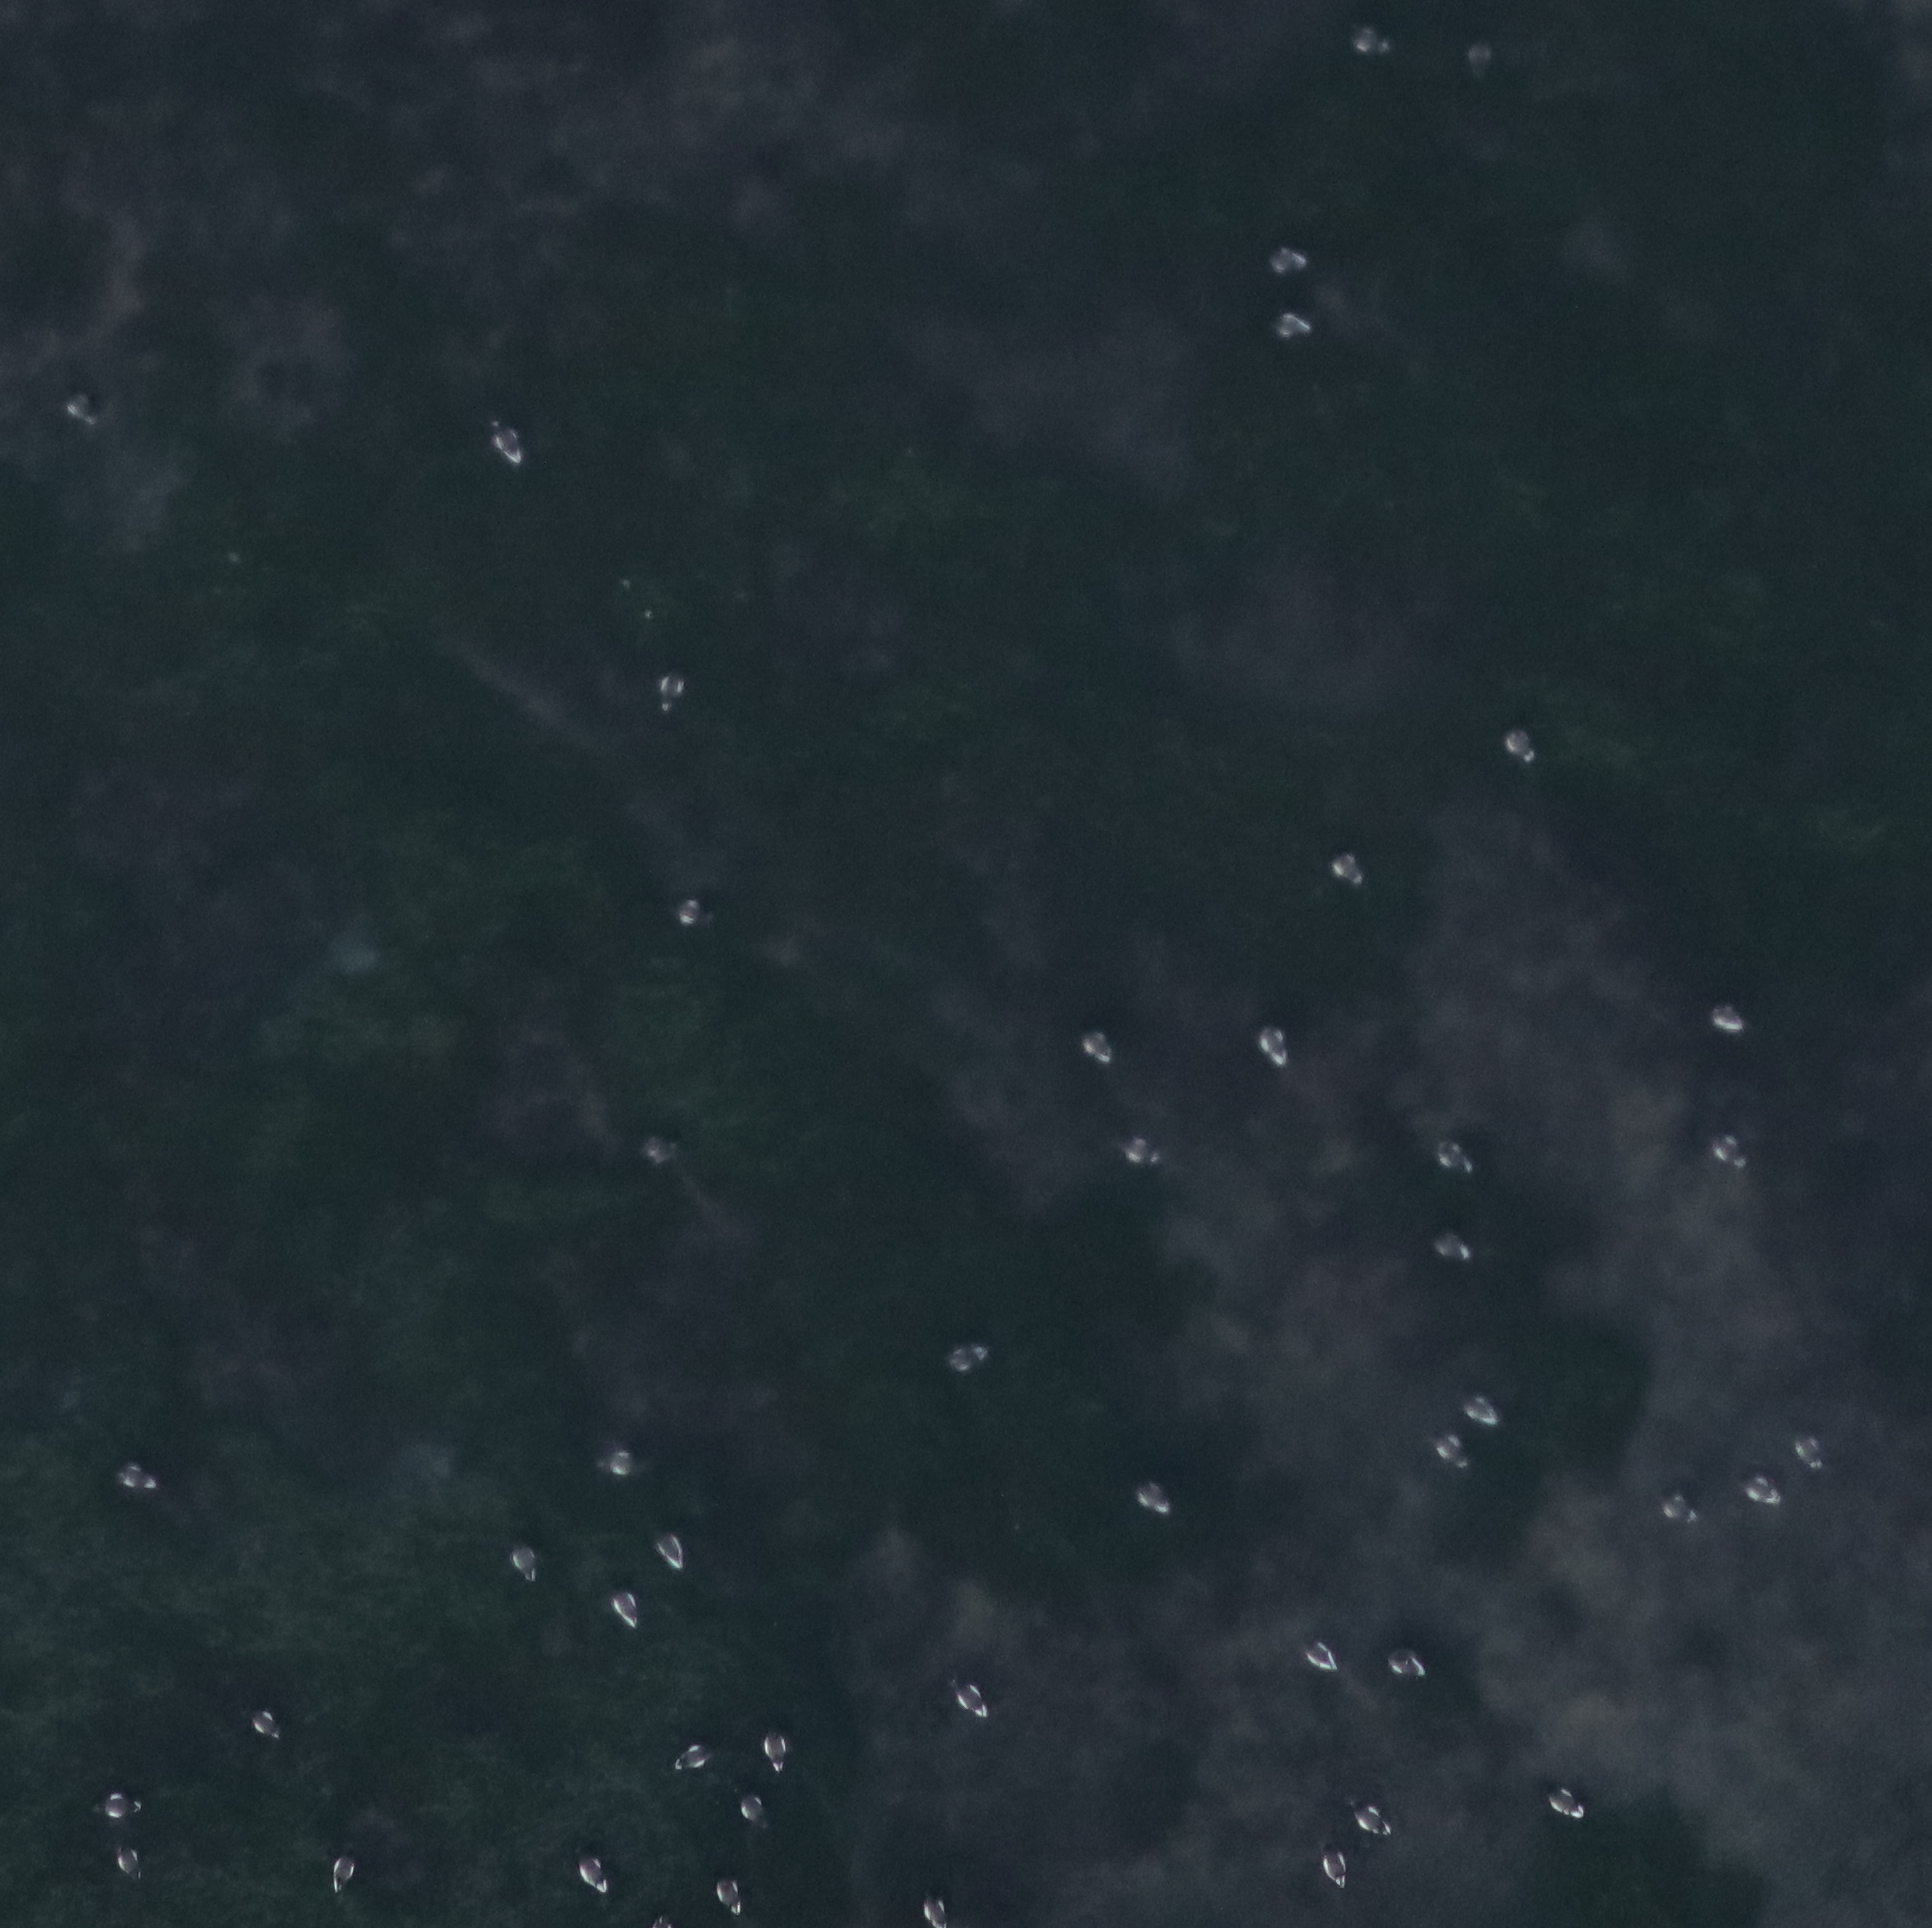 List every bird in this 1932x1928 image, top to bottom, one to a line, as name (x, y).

brant (1364, 34)
brant (1481, 56)
brant (1282, 259)
brant (1289, 328)
brant (79, 407)
brant (508, 441)
brant (669, 689)
brant (1519, 744)
brant (1345, 866)
brant (692, 915)
brant (1731, 1013)
brant (1272, 1042)
brant (1098, 1043)
brant (1728, 1149)
brant (1141, 1151)
brant (656, 1153)
brant (1455, 1155)
brant (1450, 1244)
brant (965, 1356)
brant (1483, 1410)
brant (1808, 1449)
brant (1451, 1450)
brant (618, 1460)
brant (136, 1475)
brant (1761, 1488)
brant (1154, 1496)
brant (1675, 1507)
brant (669, 1547)
brant (526, 1560)
brant (625, 1605)
brant (1318, 1654)
brant (1402, 1661)
brant (972, 1697)
brant (264, 1722)
brant (775, 1749)
brant (694, 1757)
brant (1564, 1800)
brant (118, 1807)
brant (754, 1808)
brant (1371, 1818)
brant (127, 1863)
brant (1334, 1865)
brant (342, 1872)
brant (592, 1872)
brant (728, 1894)
brant (935, 1907)